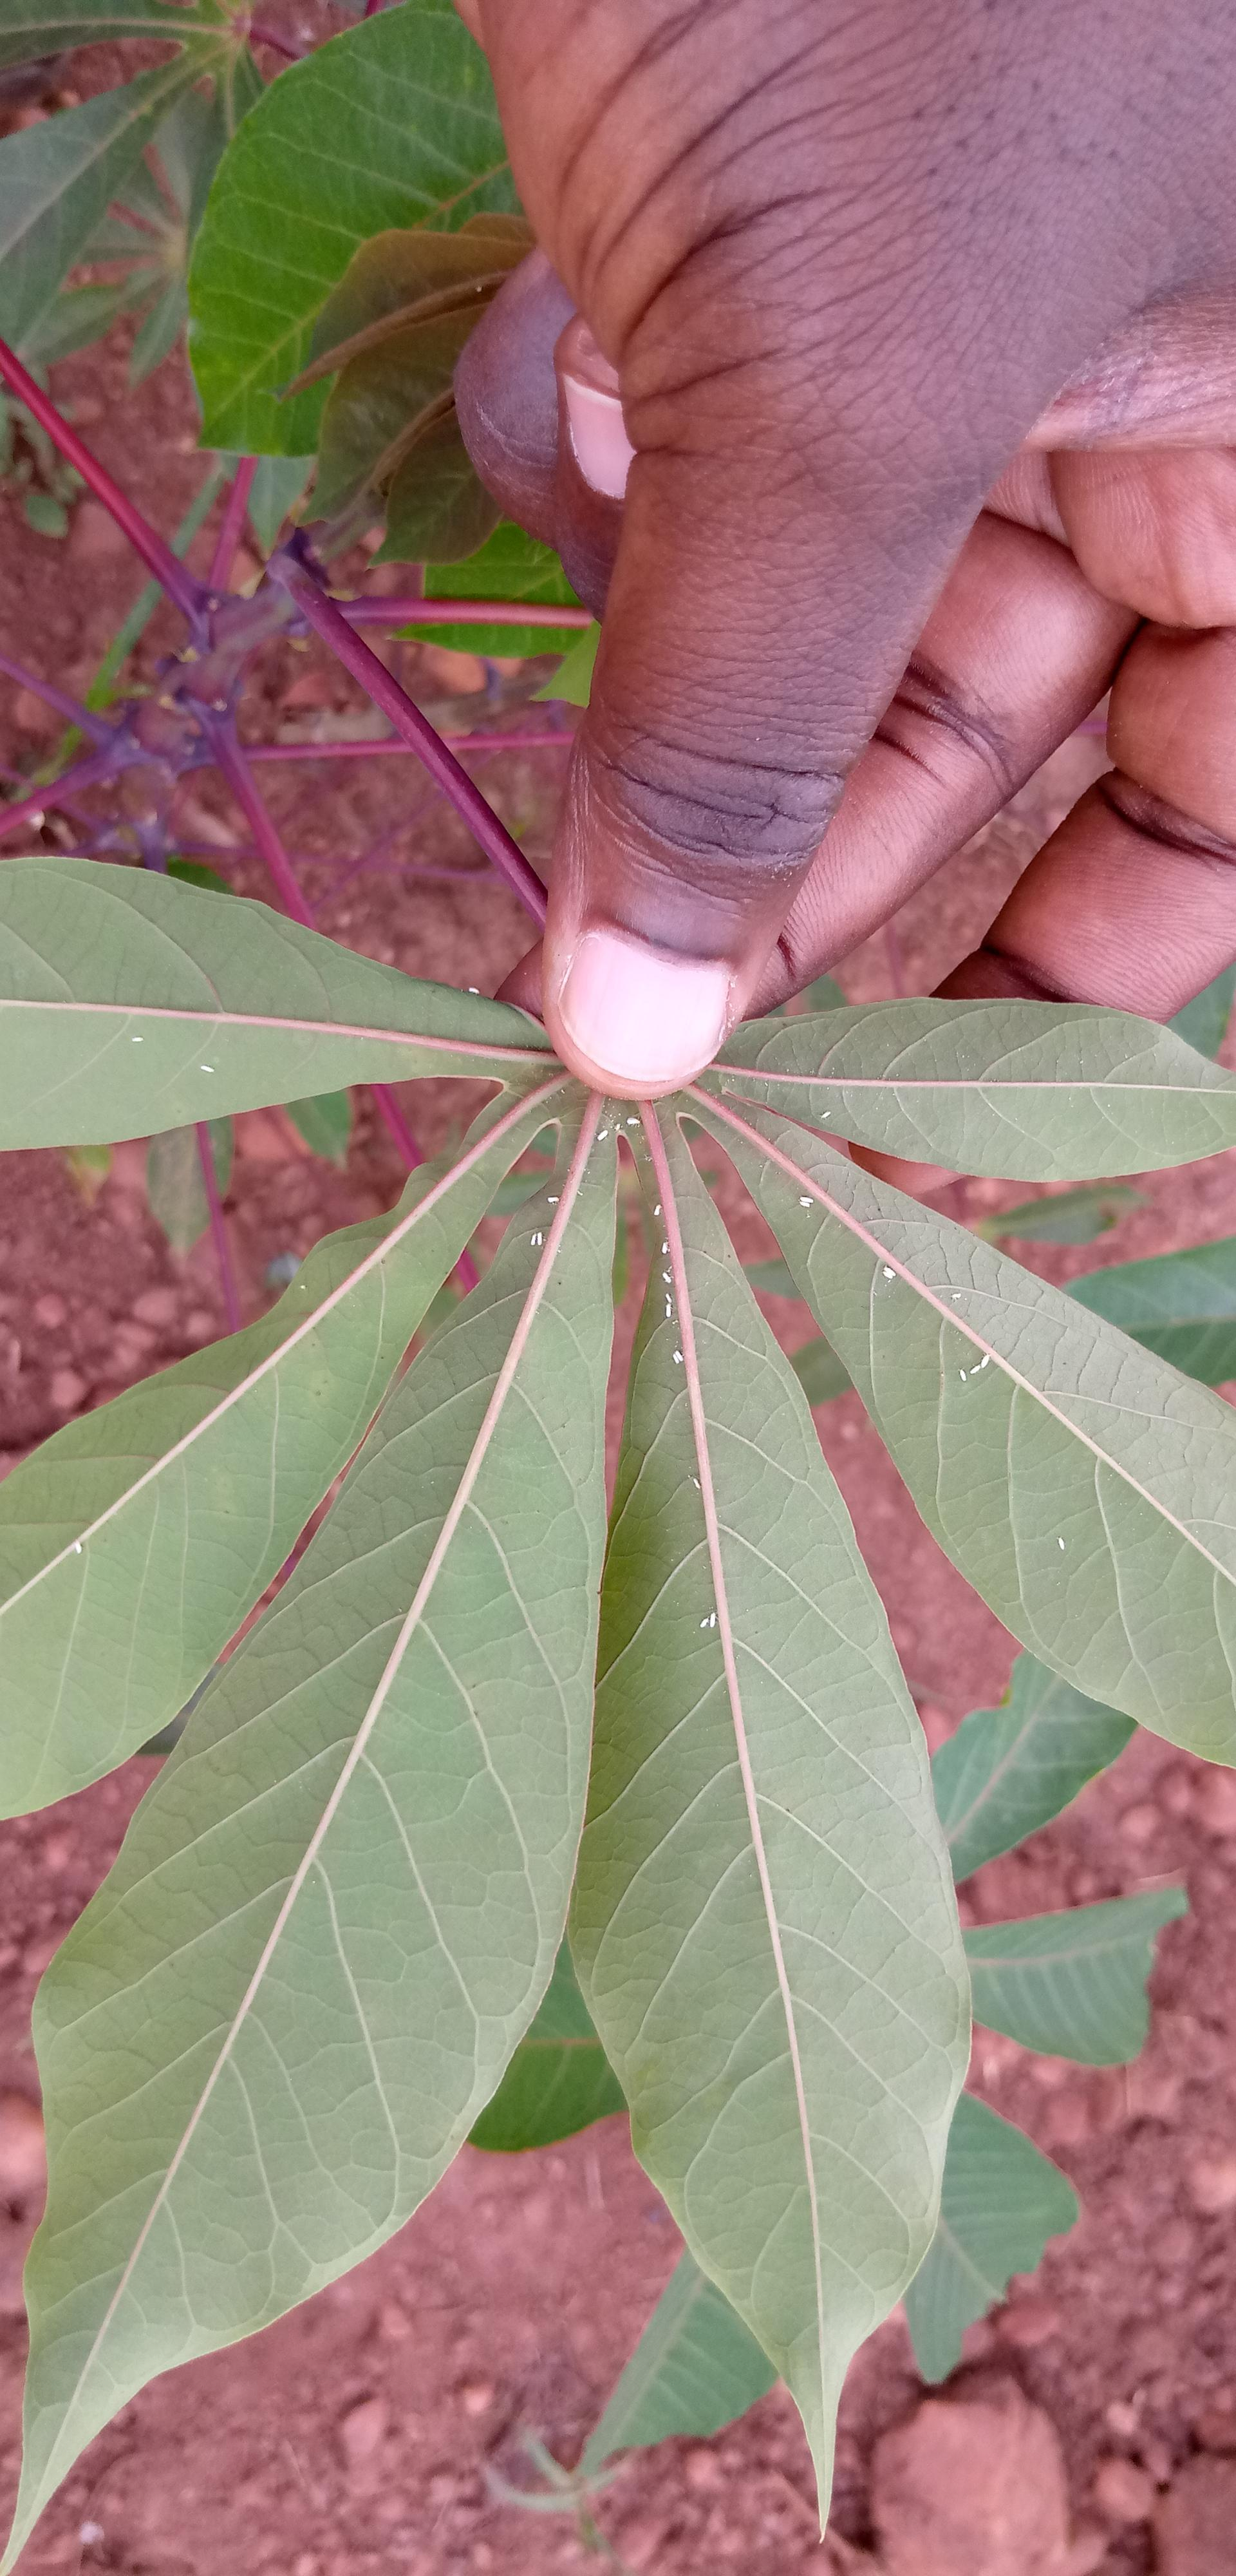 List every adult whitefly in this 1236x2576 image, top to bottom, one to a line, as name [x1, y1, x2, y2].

whitefly [460, 973, 492, 1012]
whitefly [122, 1025, 147, 1051]
whitefly [189, 1057, 221, 1081]
whitefly [812, 1104, 845, 1133]
whitefly [608, 1108, 624, 1136]
whitefly [624, 1110, 647, 1132]
whitefly [588, 1119, 610, 1151]
whitefly [541, 1186, 565, 1209]
whitefly [799, 1188, 821, 1215]
whitefly [787, 1189, 818, 1217]
whitefly [650, 1195, 671, 1222]
whitefly [524, 1222, 553, 1256]
whitefly [518, 1226, 544, 1259]
whitefly [655, 1235, 675, 1259]
whitefly [875, 1256, 908, 1291]
whitefly [875, 1260, 899, 1296]
whitefly [659, 1264, 677, 1293]
whitefly [292, 1275, 312, 1300]
whitefly [944, 1281, 966, 1309]
whitefly [659, 1283, 685, 1309]
whitefly [657, 1301, 684, 1326]
whitefly [667, 1339, 689, 1372]
whitefly [662, 1345, 689, 1372]
whitefly [970, 1347, 995, 1372]
whitefly [964, 1357, 986, 1378]
whitefly [947, 1361, 977, 1386]
whitefly [684, 1470, 707, 1497]
whitefly [1047, 1529, 1070, 1553]
whitefly [68, 1534, 91, 1559]
whitefly [695, 1607, 720, 1639]
whitefly [702, 1607, 720, 1627]